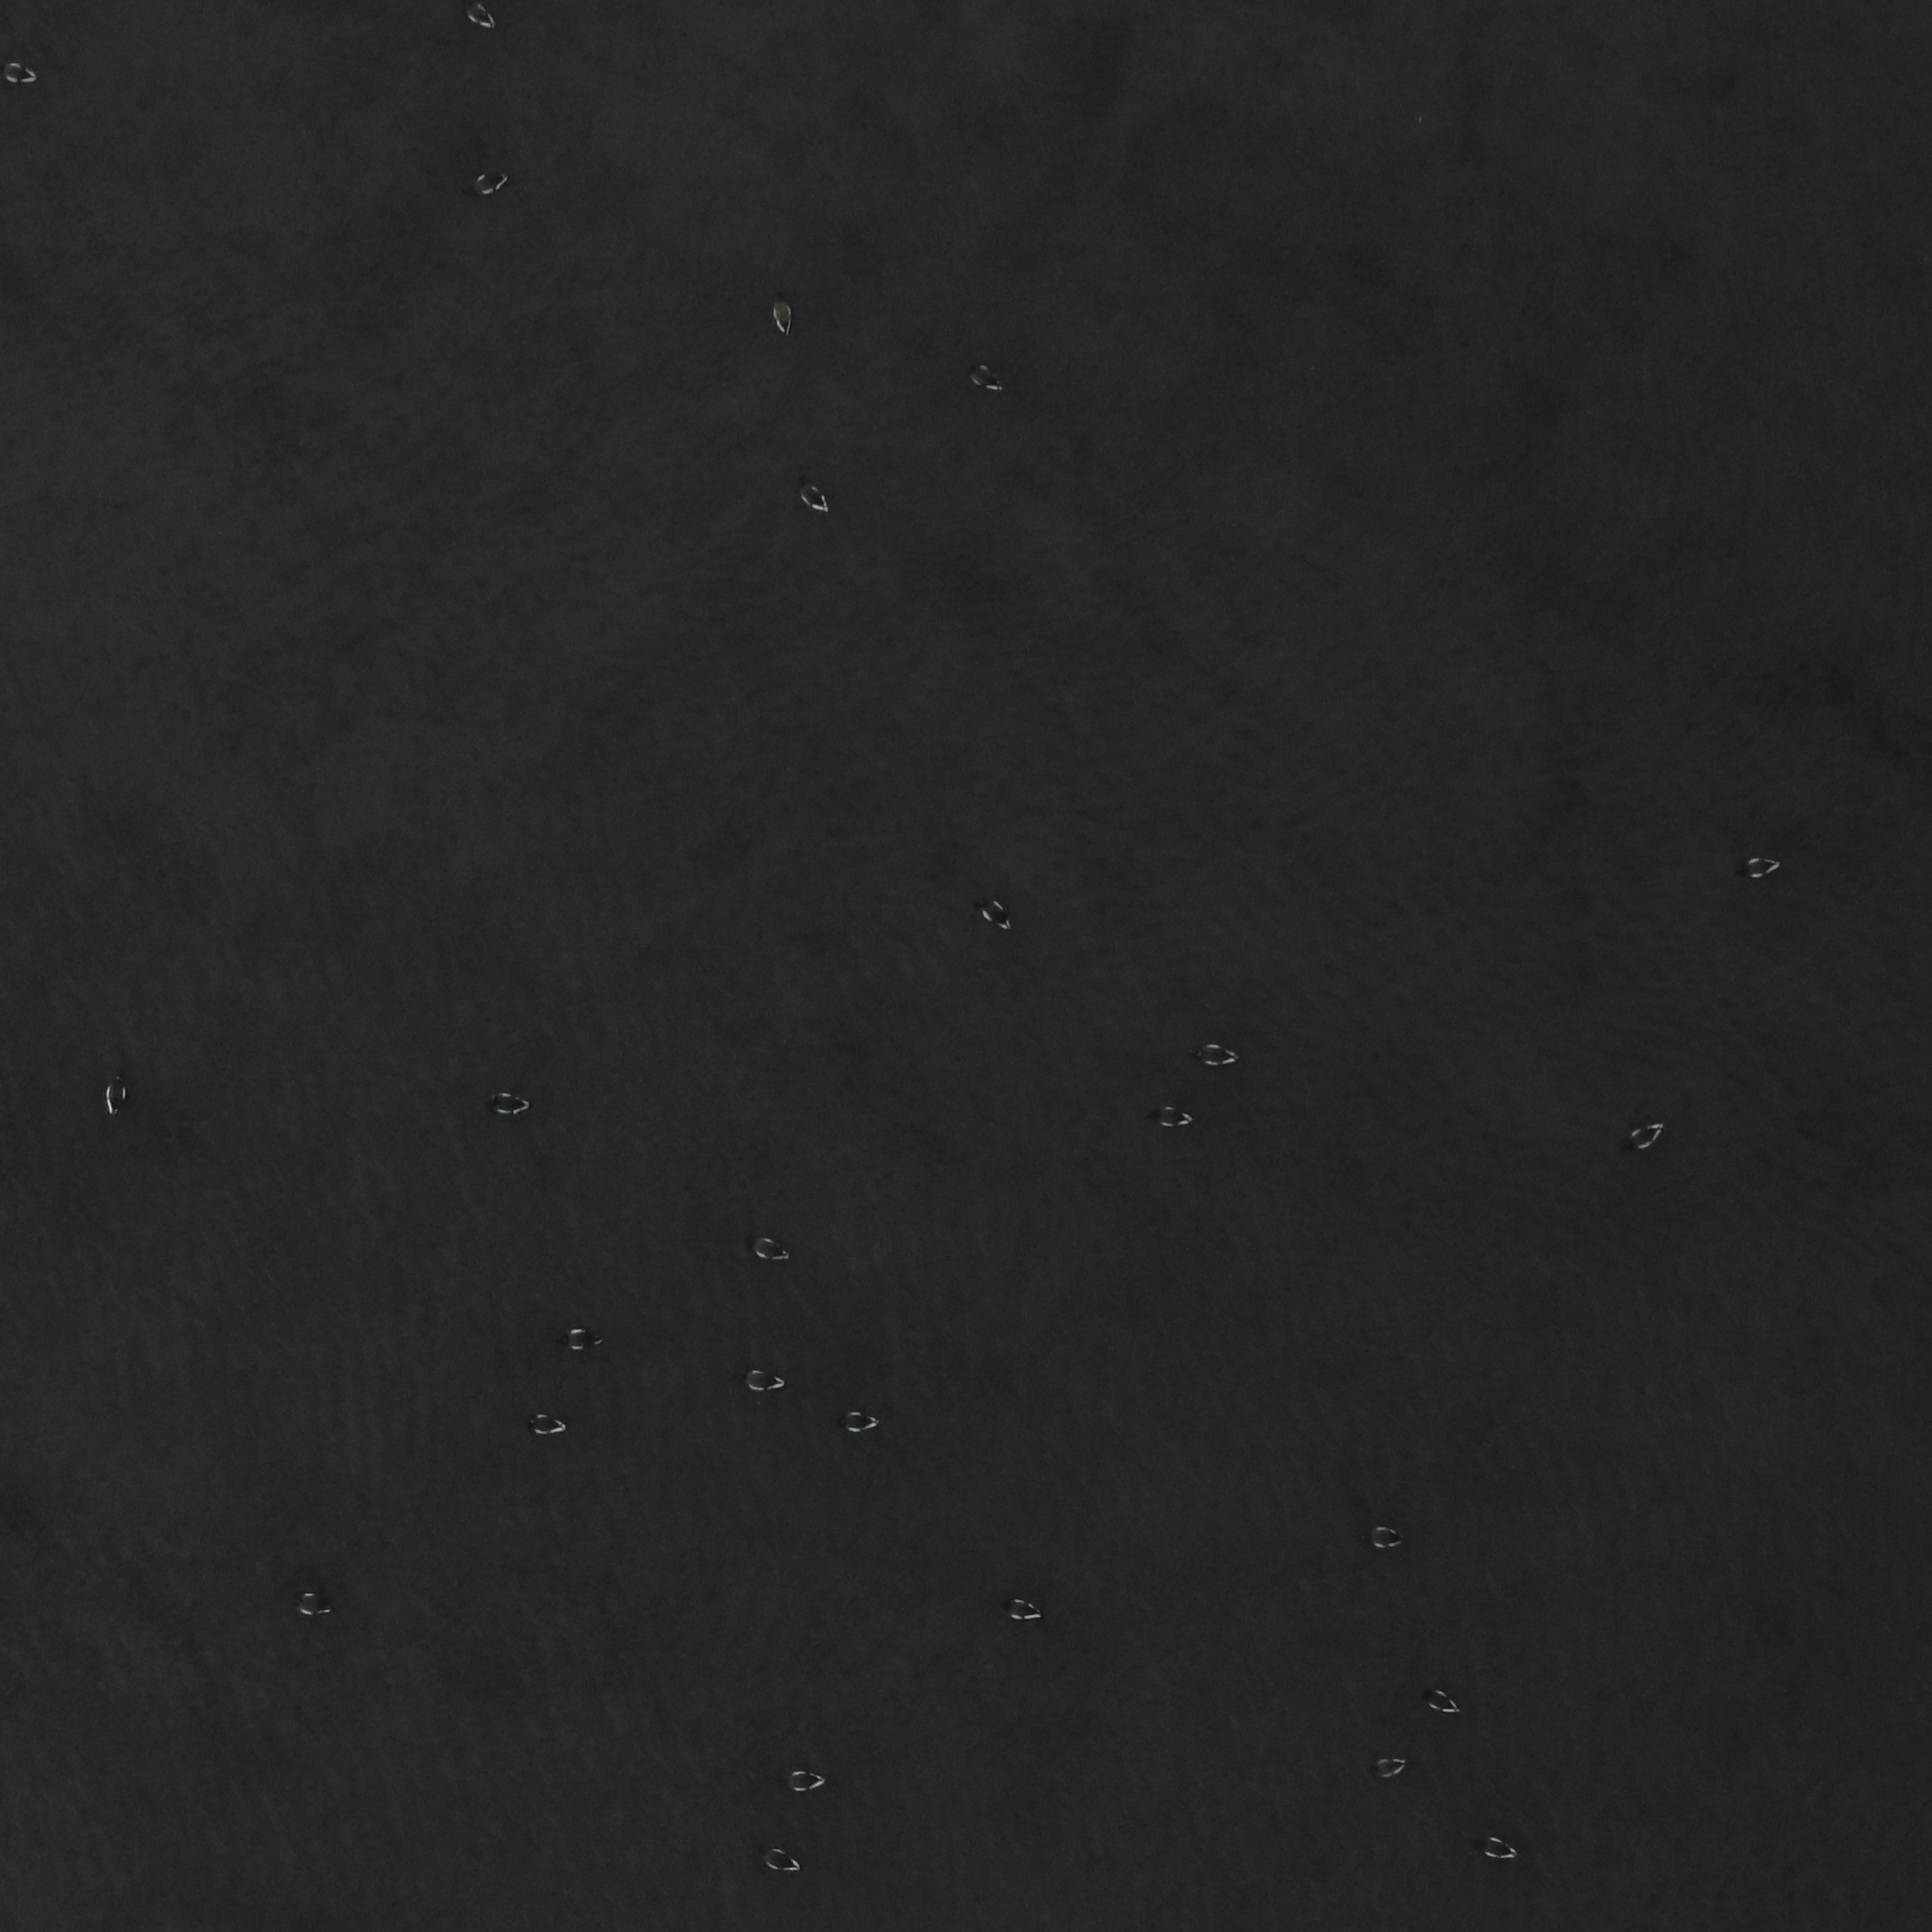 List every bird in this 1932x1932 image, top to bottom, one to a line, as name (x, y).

brant (476, 11)
brant (18, 75)
brant (487, 180)
brant (784, 315)
brant (986, 377)
brant (812, 496)
brant (1761, 869)
brant (995, 913)
brant (1217, 1054)
brant (116, 1096)
brant (507, 1103)
brant (1170, 1115)
brant (1646, 1136)
brant (766, 1247)
brant (581, 1338)
brant (761, 1378)
brant (546, 1423)
brant (861, 1423)
brant (1384, 1536)
brant (314, 1605)
brant (1022, 1608)
brant (1443, 1703)
brant (1388, 1766)
brant (804, 1780)
brant (1496, 1847)
brant (780, 1860)